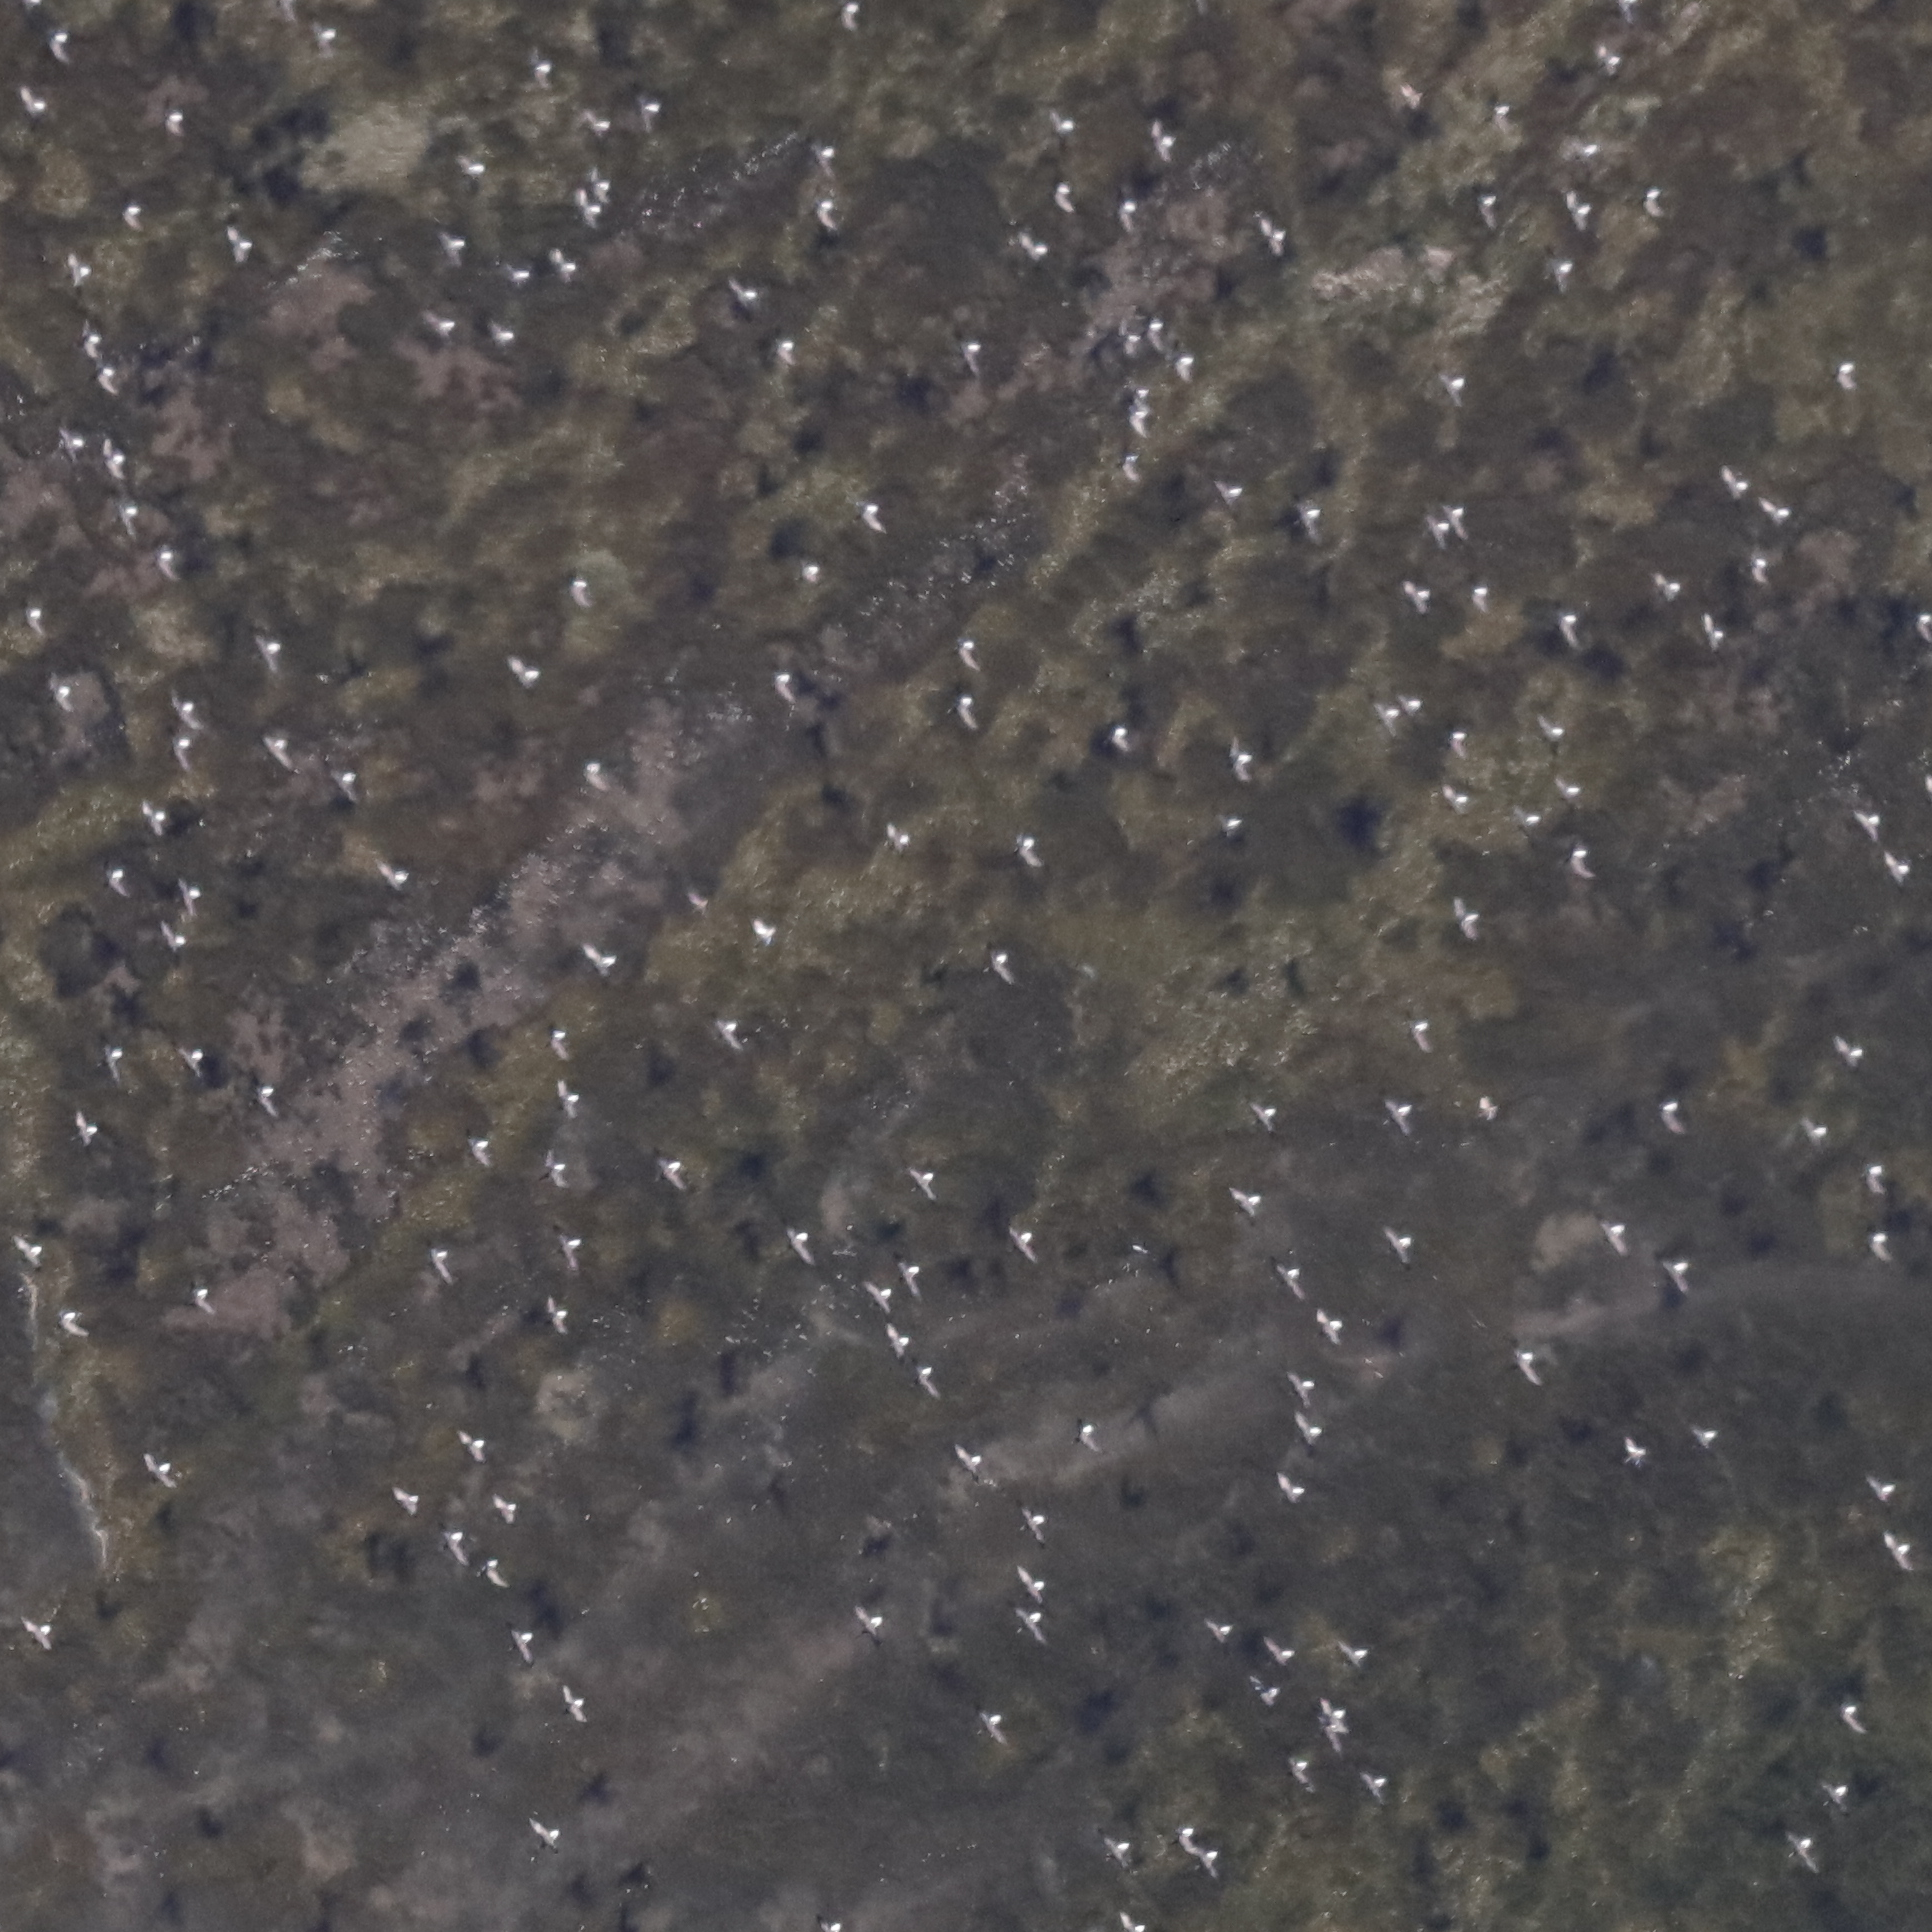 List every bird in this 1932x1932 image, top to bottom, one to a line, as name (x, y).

brant (848, 28)
brant (327, 46)
brant (56, 53)
brant (1606, 61)
brant (554, 75)
brant (27, 98)
brant (656, 108)
brant (1054, 112)
brant (177, 114)
brant (1497, 116)
brant (594, 124)
brant (1166, 146)
brant (816, 150)
brant (1596, 156)
brant (465, 175)
brant (600, 183)
brant (1072, 192)
brant (1654, 208)
brant (832, 209)
brant (1486, 209)
brant (585, 214)
brant (1583, 215)
brant (137, 218)
brant (1277, 223)
brant (1135, 231)
brant (1041, 248)
brant (448, 252)
brant (245, 257)
brant (82, 266)
brant (571, 272)
brant (1565, 276)
brant (531, 277)
brant (743, 294)
brant (435, 317)
brant (1156, 319)
brant (506, 339)
brant (1117, 342)
brant (87, 343)
brant (782, 351)
brant (974, 361)
brant (1181, 368)
brant (1845, 375)
brant (1143, 379)
brant (123, 390)
brant (1461, 395)
brant (1145, 415)
brant (73, 444)
brant (119, 462)
brant (1133, 470)
brant (1734, 473)
brant (1230, 491)
brant (1458, 507)
brant (1766, 519)
brant (129, 521)
brant (1424, 521)
brant (1308, 522)
brant (885, 529)
brant (169, 560)
brant (816, 564)
brant (1769, 566)
brant (564, 591)
brant (1689, 592)
brant (1486, 599)
brant (1419, 601)
brant (33, 606)
brant (1564, 624)
brant (1920, 624)
brant (1708, 633)
brant (973, 646)
brant (264, 653)
brant (799, 659)
brant (518, 668)
brant (1415, 698)
brant (66, 699)
brant (968, 711)
brant (189, 715)
brant (1384, 717)
brant (1458, 743)
brant (1570, 743)
brant (1128, 744)
brant (284, 747)
brant (1245, 749)
brant (182, 762)
brant (594, 778)
brant (351, 779)
brant (1575, 788)
brant (1463, 807)
brant (1525, 815)
brant (1876, 816)
brant (151, 819)
brant (1243, 822)
brant (894, 828)
brant (1023, 846)
brant (1574, 872)
brant (122, 877)
brant (405, 878)
brant (1906, 881)
brant (189, 899)
brant (698, 903)
brant (765, 936)
brant (180, 942)
brant (1458, 942)
brant (992, 949)
brant (592, 970)
brant (727, 1016)
brant (564, 1032)
brant (1847, 1034)
brant (1423, 1037)
brant (189, 1058)
brant (116, 1063)
brant (571, 1087)
brant (265, 1093)
brant (1490, 1111)
brant (1671, 1113)
brant (1395, 1116)
brant (77, 1127)
brant (1822, 1134)
brant (1268, 1135)
brant (494, 1169)
brant (556, 1169)
brant (679, 1169)
brant (1880, 1180)
brant (930, 1184)
brant (1250, 1206)
brant (1610, 1229)
brant (796, 1238)
brant (1881, 1241)
brant (40, 1247)
brant (1032, 1247)
brant (435, 1249)
brant (1401, 1249)
brant (573, 1251)
brant (910, 1264)
brant (1688, 1271)
brant (1290, 1278)
brant (198, 1296)
brant (872, 1303)
brant (554, 1323)
brant (74, 1327)
brant (1344, 1331)
brant (896, 1338)
brant (1533, 1367)
brant (930, 1379)
brant (1293, 1387)
brant (1302, 1433)
brant (1716, 1434)
brant (1097, 1438)
brant (483, 1455)
brant (976, 1461)
brant (1632, 1461)
brant (162, 1468)
brant (1889, 1483)
brant (1295, 1490)
brant (409, 1503)
brant (503, 1523)
brant (1031, 1531)
brant (458, 1544)
brant (1909, 1553)
brant (1025, 1583)
brant (494, 1584)
brant (878, 1623)
brant (1217, 1627)
brant (1032, 1629)
brant (38, 1634)
brant (1286, 1645)
brant (537, 1656)
brant (1363, 1657)
brant (1263, 1685)
brant (577, 1716)
brant (1849, 1719)
brant (996, 1730)
brant (1334, 1730)
brant (1313, 1768)
brant (1375, 1781)
brant (1835, 1790)
brant (552, 1823)
brant (1187, 1837)
brant (1798, 1838)
brant (1126, 1843)
brant (1223, 1864)